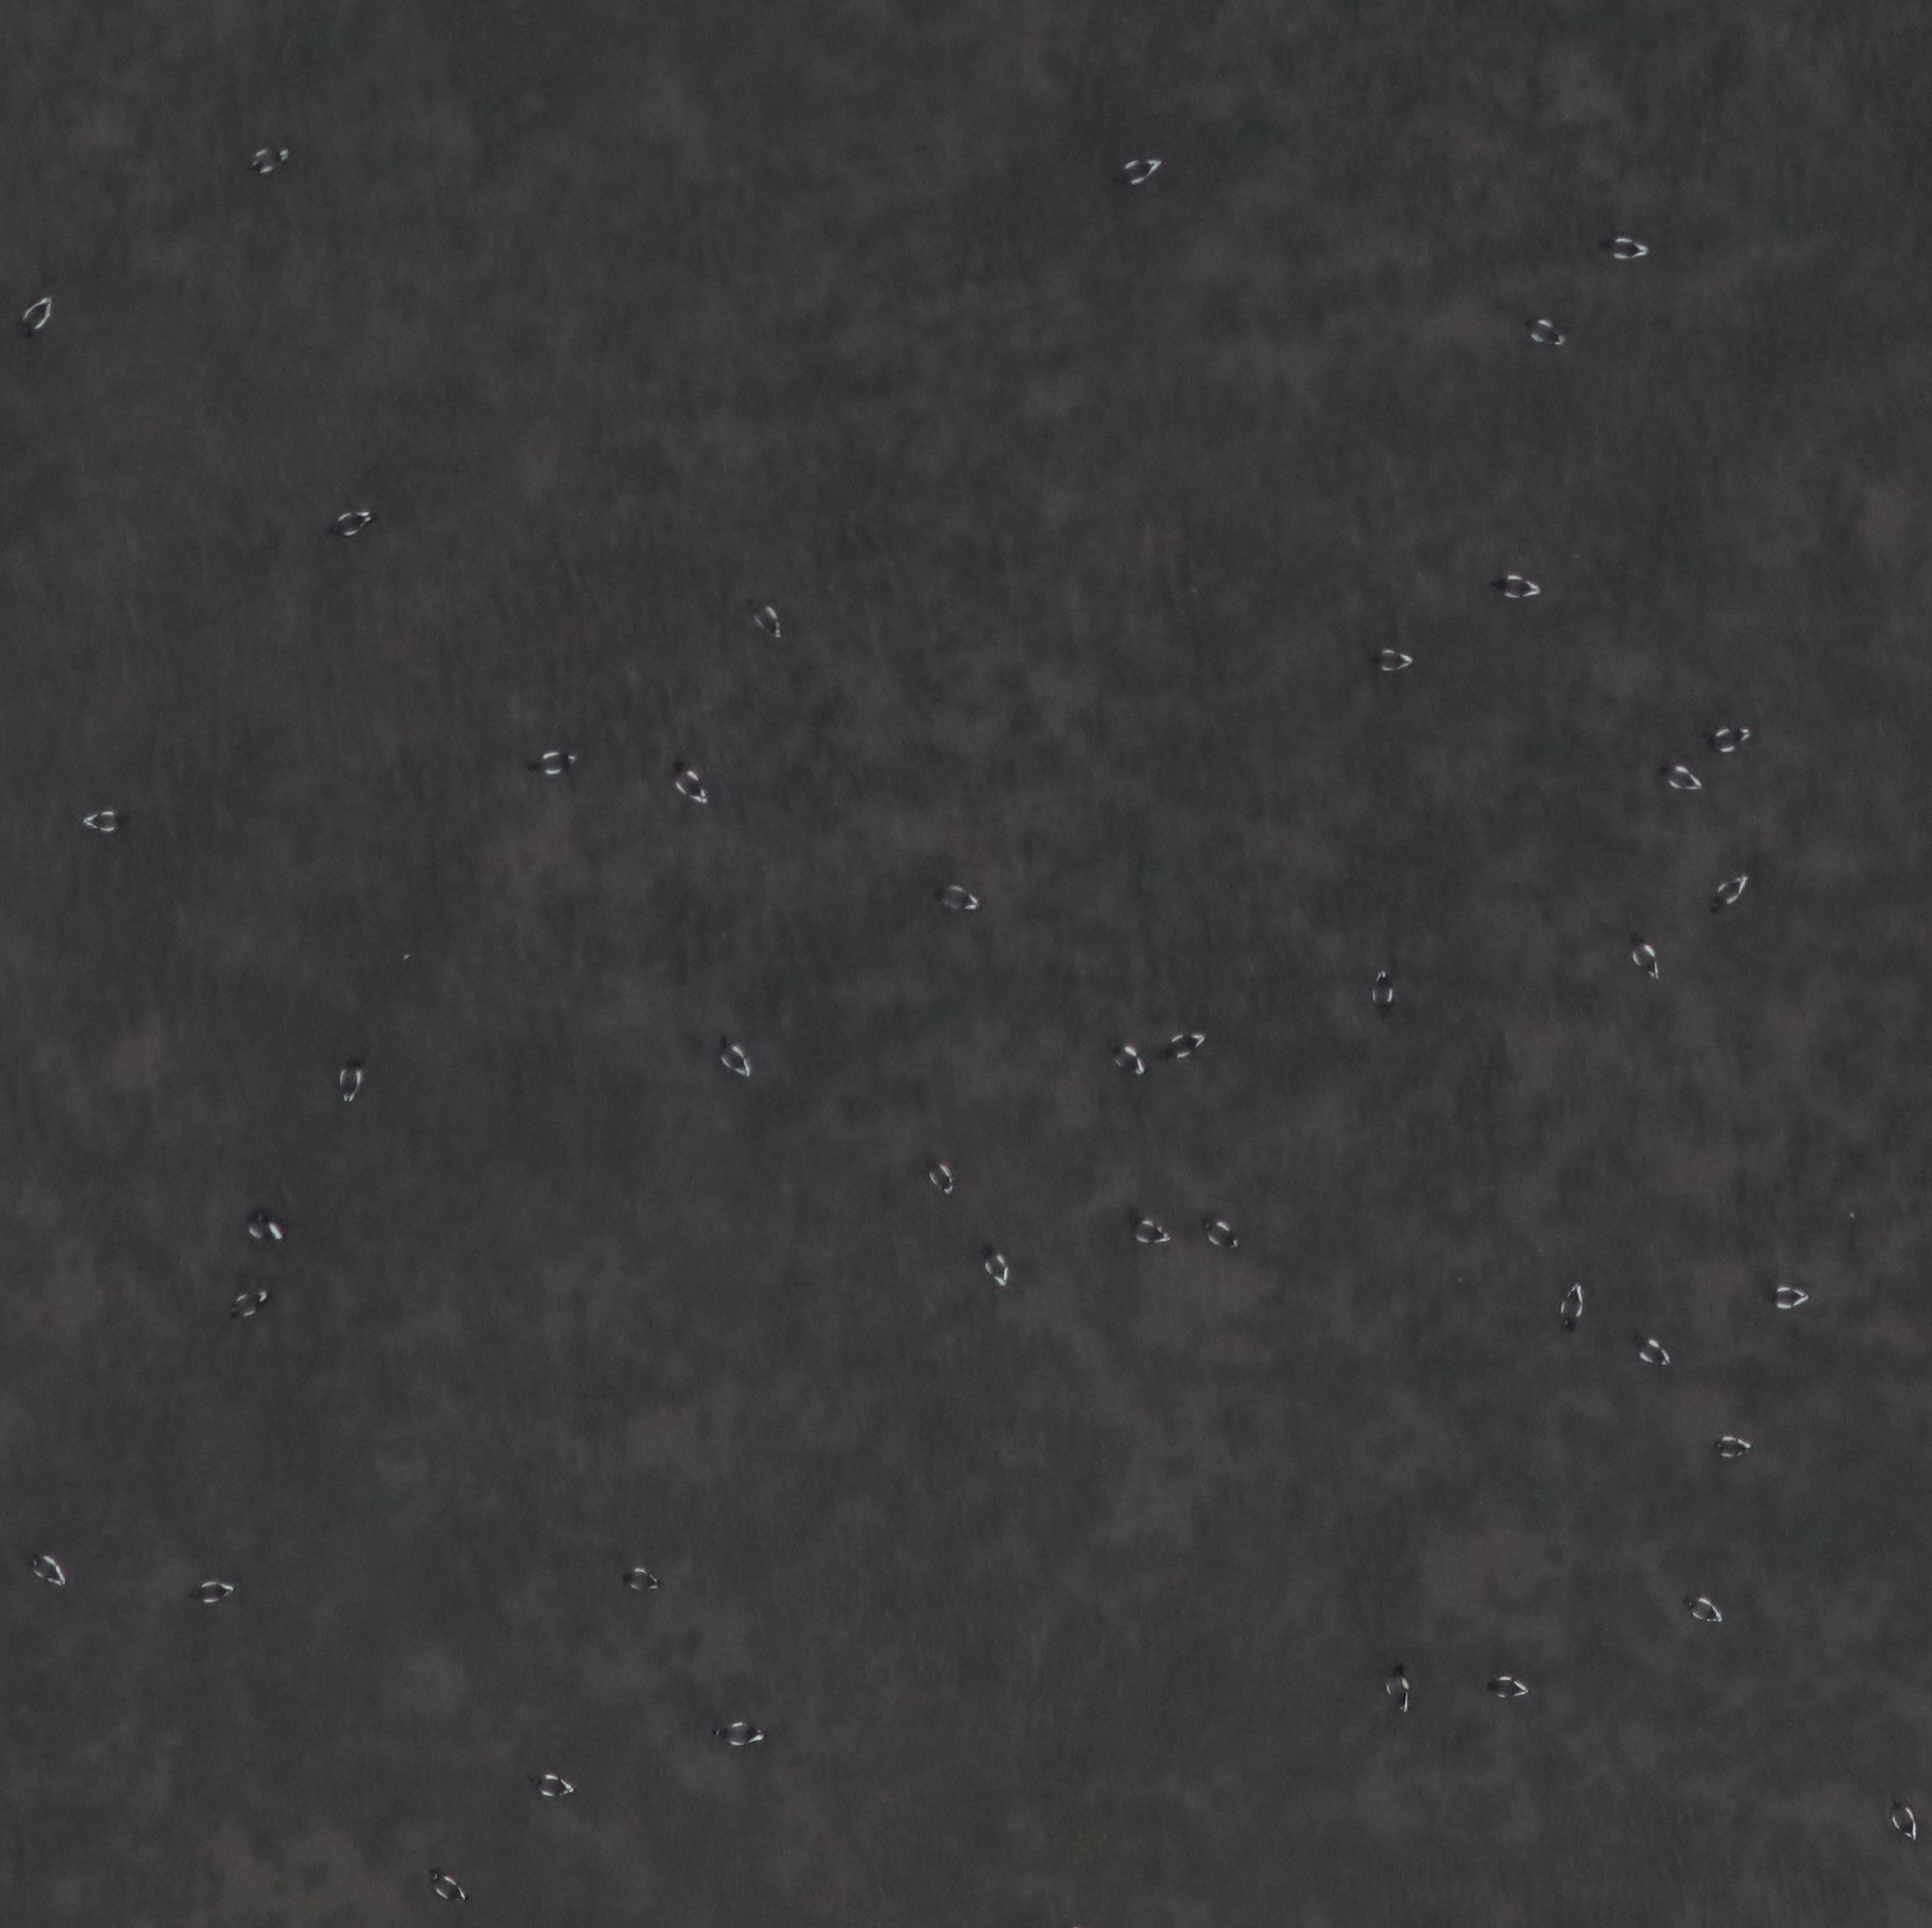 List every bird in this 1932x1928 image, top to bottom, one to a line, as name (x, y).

brant (269, 159)
brant (1137, 169)
brant (1626, 248)
brant (37, 315)
brant (1545, 332)
brant (350, 522)
brant (1515, 584)
brant (767, 620)
brant (1391, 660)
brant (1726, 739)
brant (554, 762)
brant (1680, 777)
brant (689, 781)
brant (105, 820)
brant (1726, 892)
brant (956, 897)
brant (1645, 958)
brant (1383, 989)
brant (1184, 1044)
brant (736, 1059)
brant (1129, 1059)
brant (349, 1079)
brant (942, 1177)
brant (266, 1228)
brant (1148, 1230)
brant (1221, 1235)
brant (993, 1267)
brant (1786, 1298)
brant (249, 1303)
brant (1572, 1308)
brant (1652, 1354)
brant (1729, 1447)
brant (46, 1568)
brant (641, 1580)
brant (213, 1589)
brant (1704, 1610)
brant (1398, 1686)
brant (1507, 1687)
brant (740, 1735)
brant (551, 1787)
brant (1901, 1820)
brant (448, 1889)